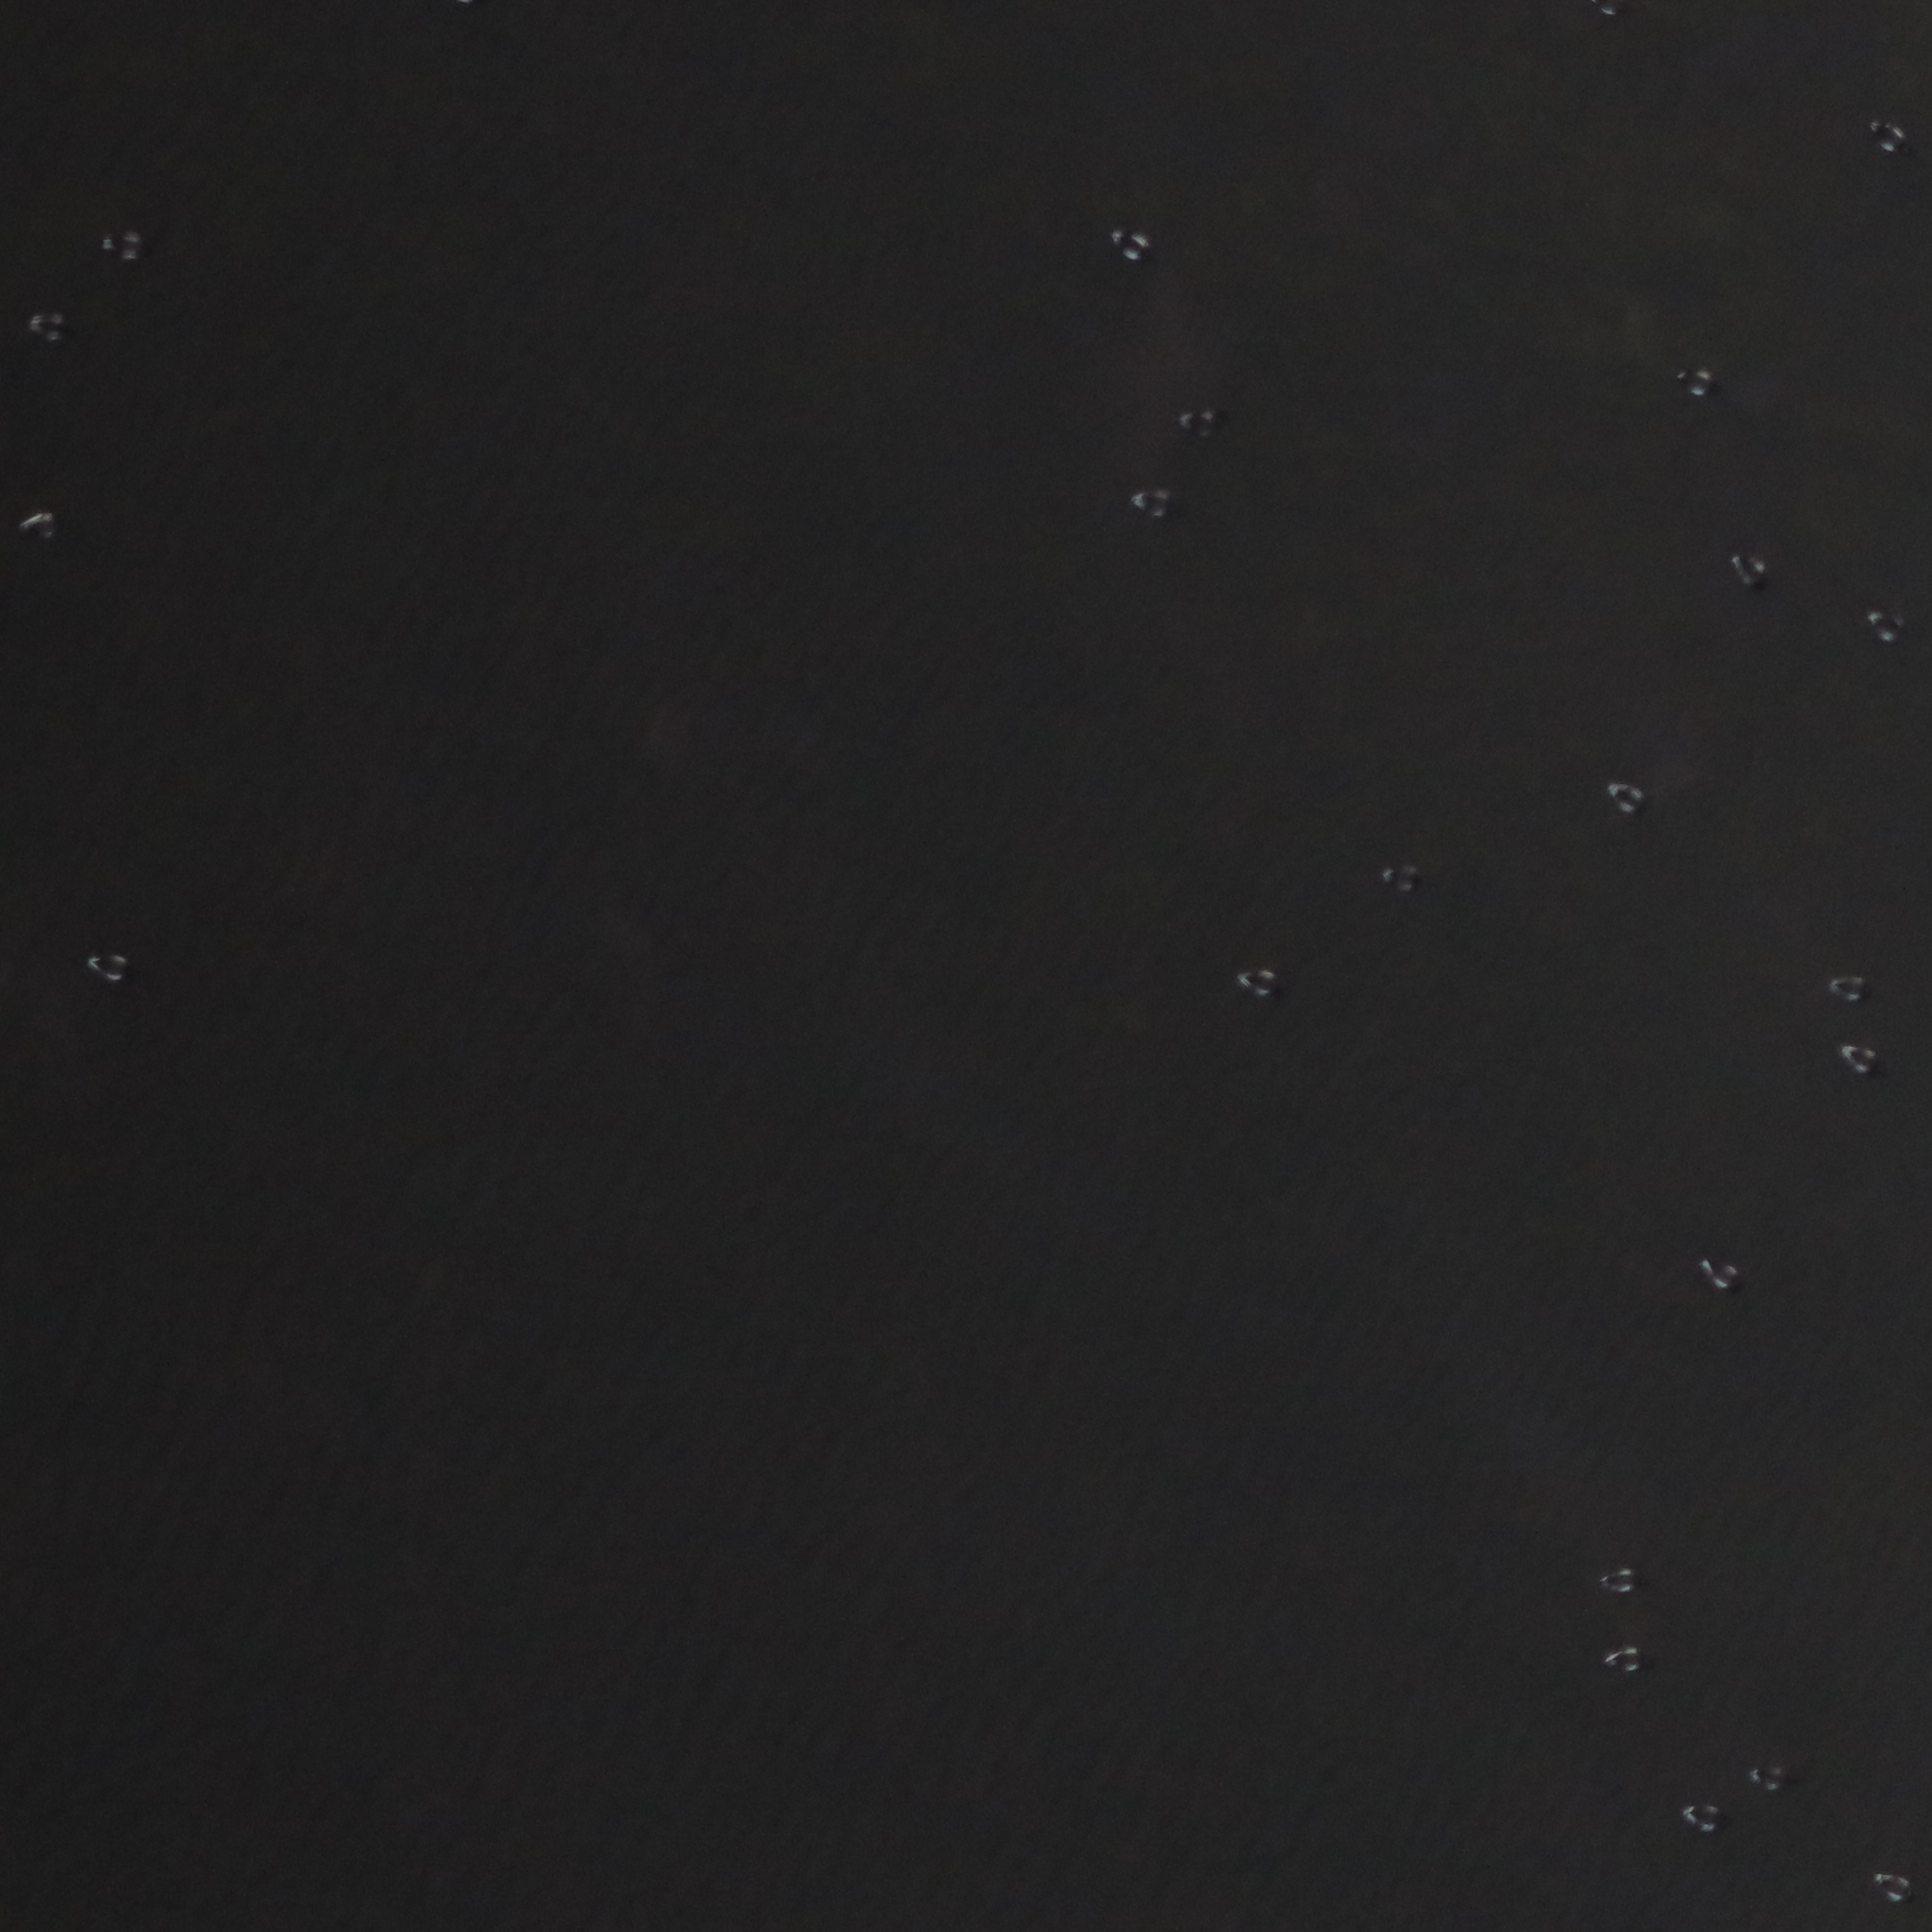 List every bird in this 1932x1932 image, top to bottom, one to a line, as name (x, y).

brant (1608, 0)
brant (1889, 136)
brant (126, 245)
brant (1133, 245)
brant (44, 333)
brant (1698, 380)
brant (1200, 426)
brant (1153, 498)
brant (40, 522)
brant (1750, 569)
brant (1884, 622)
brant (1627, 798)
brant (1402, 878)
brant (111, 966)
brant (1260, 982)
brant (1852, 990)
brant (1860, 1058)
brant (1721, 1275)
brant (1620, 1584)
brant (1626, 1660)
brant (1775, 1782)
brant (1702, 1818)
brant (1892, 1893)